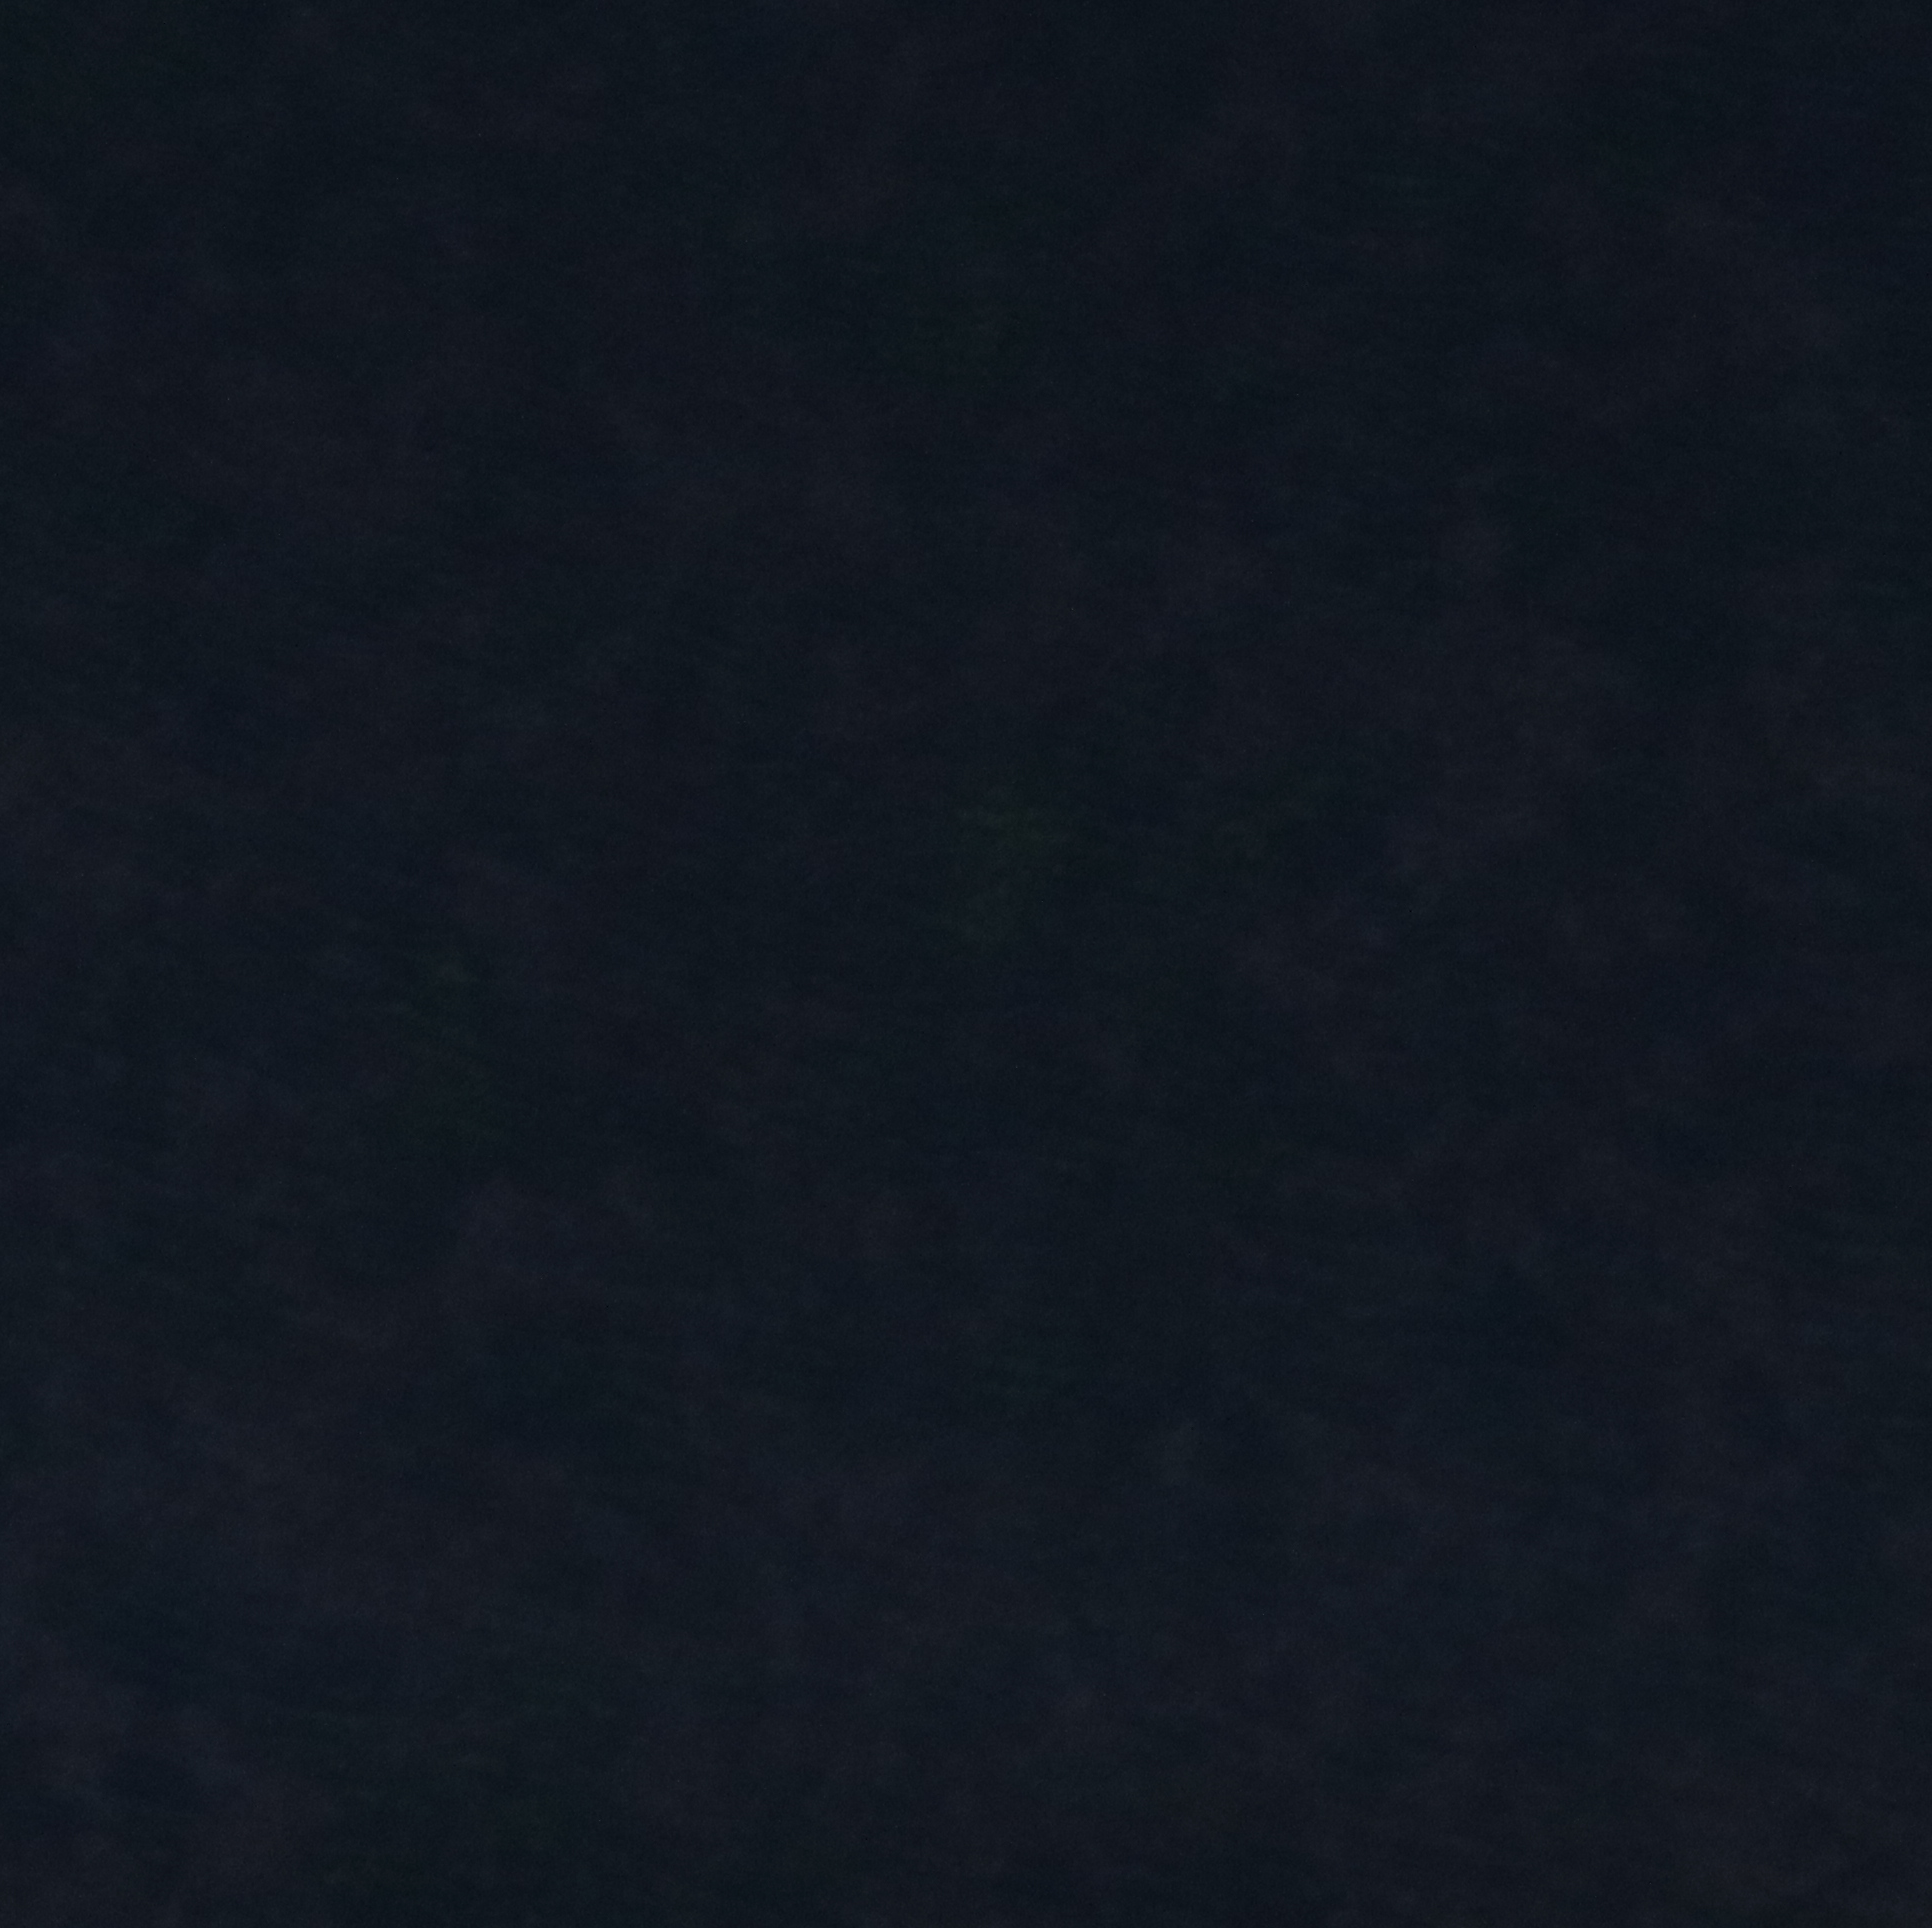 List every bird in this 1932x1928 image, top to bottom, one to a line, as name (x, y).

None